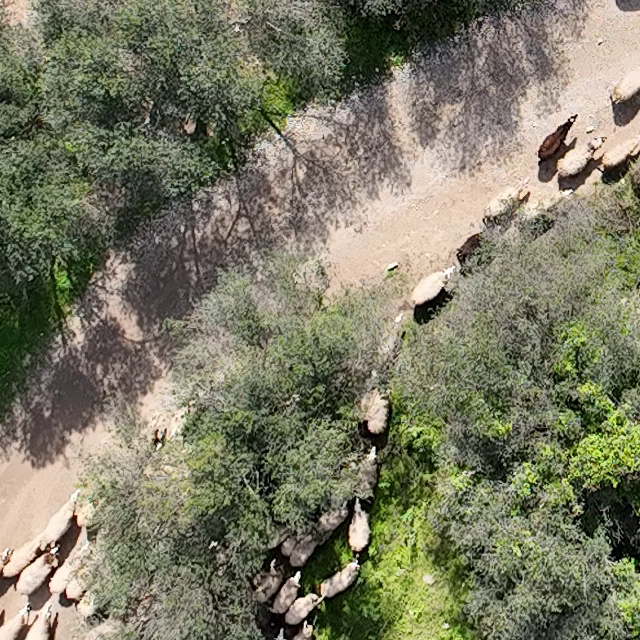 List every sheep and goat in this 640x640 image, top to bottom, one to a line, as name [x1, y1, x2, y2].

sheep [614, 56, 639, 104]
sheep [539, 113, 578, 160]
sheep [601, 134, 639, 168]
sheep [557, 136, 607, 177]
sheep [484, 178, 530, 220]
sheep [526, 191, 572, 220]
sheep [457, 230, 484, 272]
sheep [412, 266, 454, 308]
sheep [379, 313, 402, 357]
sheep [363, 370, 389, 434]
sheep [171, 400, 201, 433]
sheep [357, 445, 377, 499]
sheep [47, 491, 80, 543]
sheep [78, 497, 106, 528]
sheep [349, 497, 370, 551]
sheep [316, 501, 348, 536]
sheep [267, 520, 292, 548]
sheep [290, 528, 330, 567]
sheep [3, 531, 47, 576]
sheep [280, 536, 298, 555]
sheep [47, 543, 90, 593]
sheep [14, 546, 58, 595]
sheep [0, 547, 10, 586]
sheep [255, 559, 287, 603]
sheep [65, 561, 100, 598]
sheep [320, 561, 360, 598]
sheep [268, 571, 301, 615]
sheep [77, 582, 103, 617]
sheep [285, 593, 321, 625]
sheep [0, 604, 30, 637]
sheep [27, 605, 53, 637]
sheep [90, 619, 124, 636]
sheep [293, 621, 315, 636]